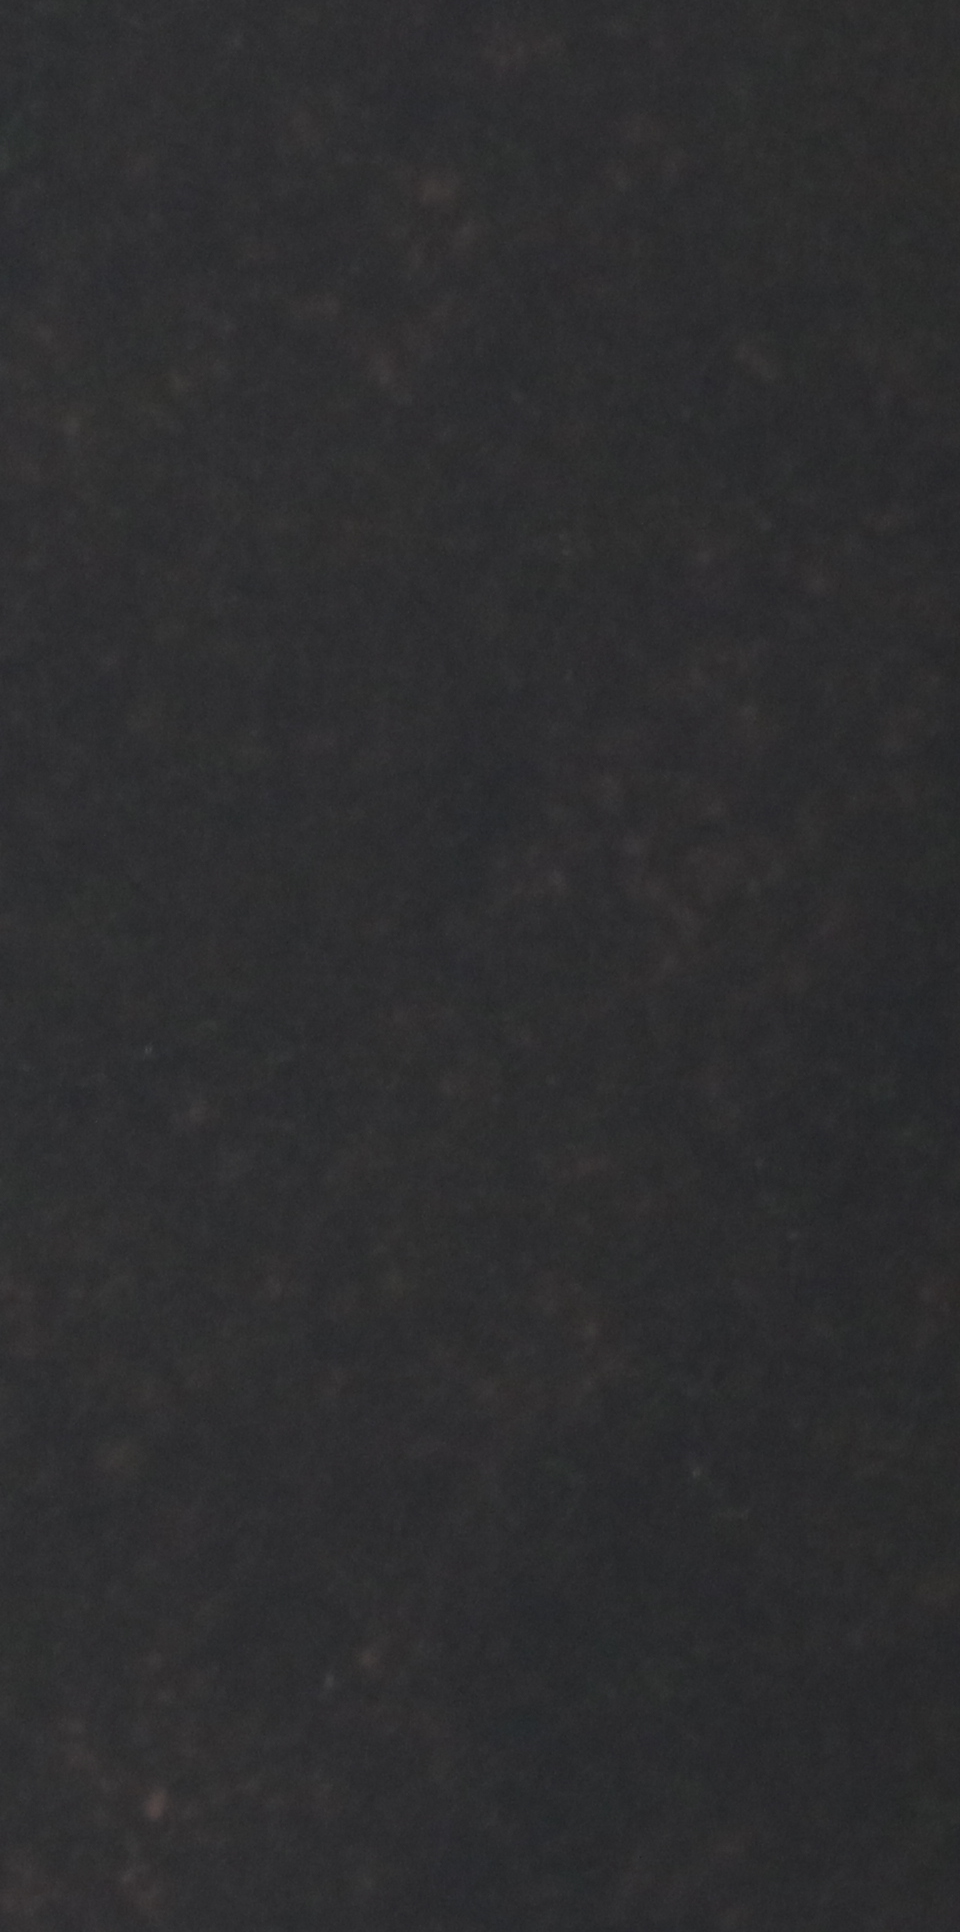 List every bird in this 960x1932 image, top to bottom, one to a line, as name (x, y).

None